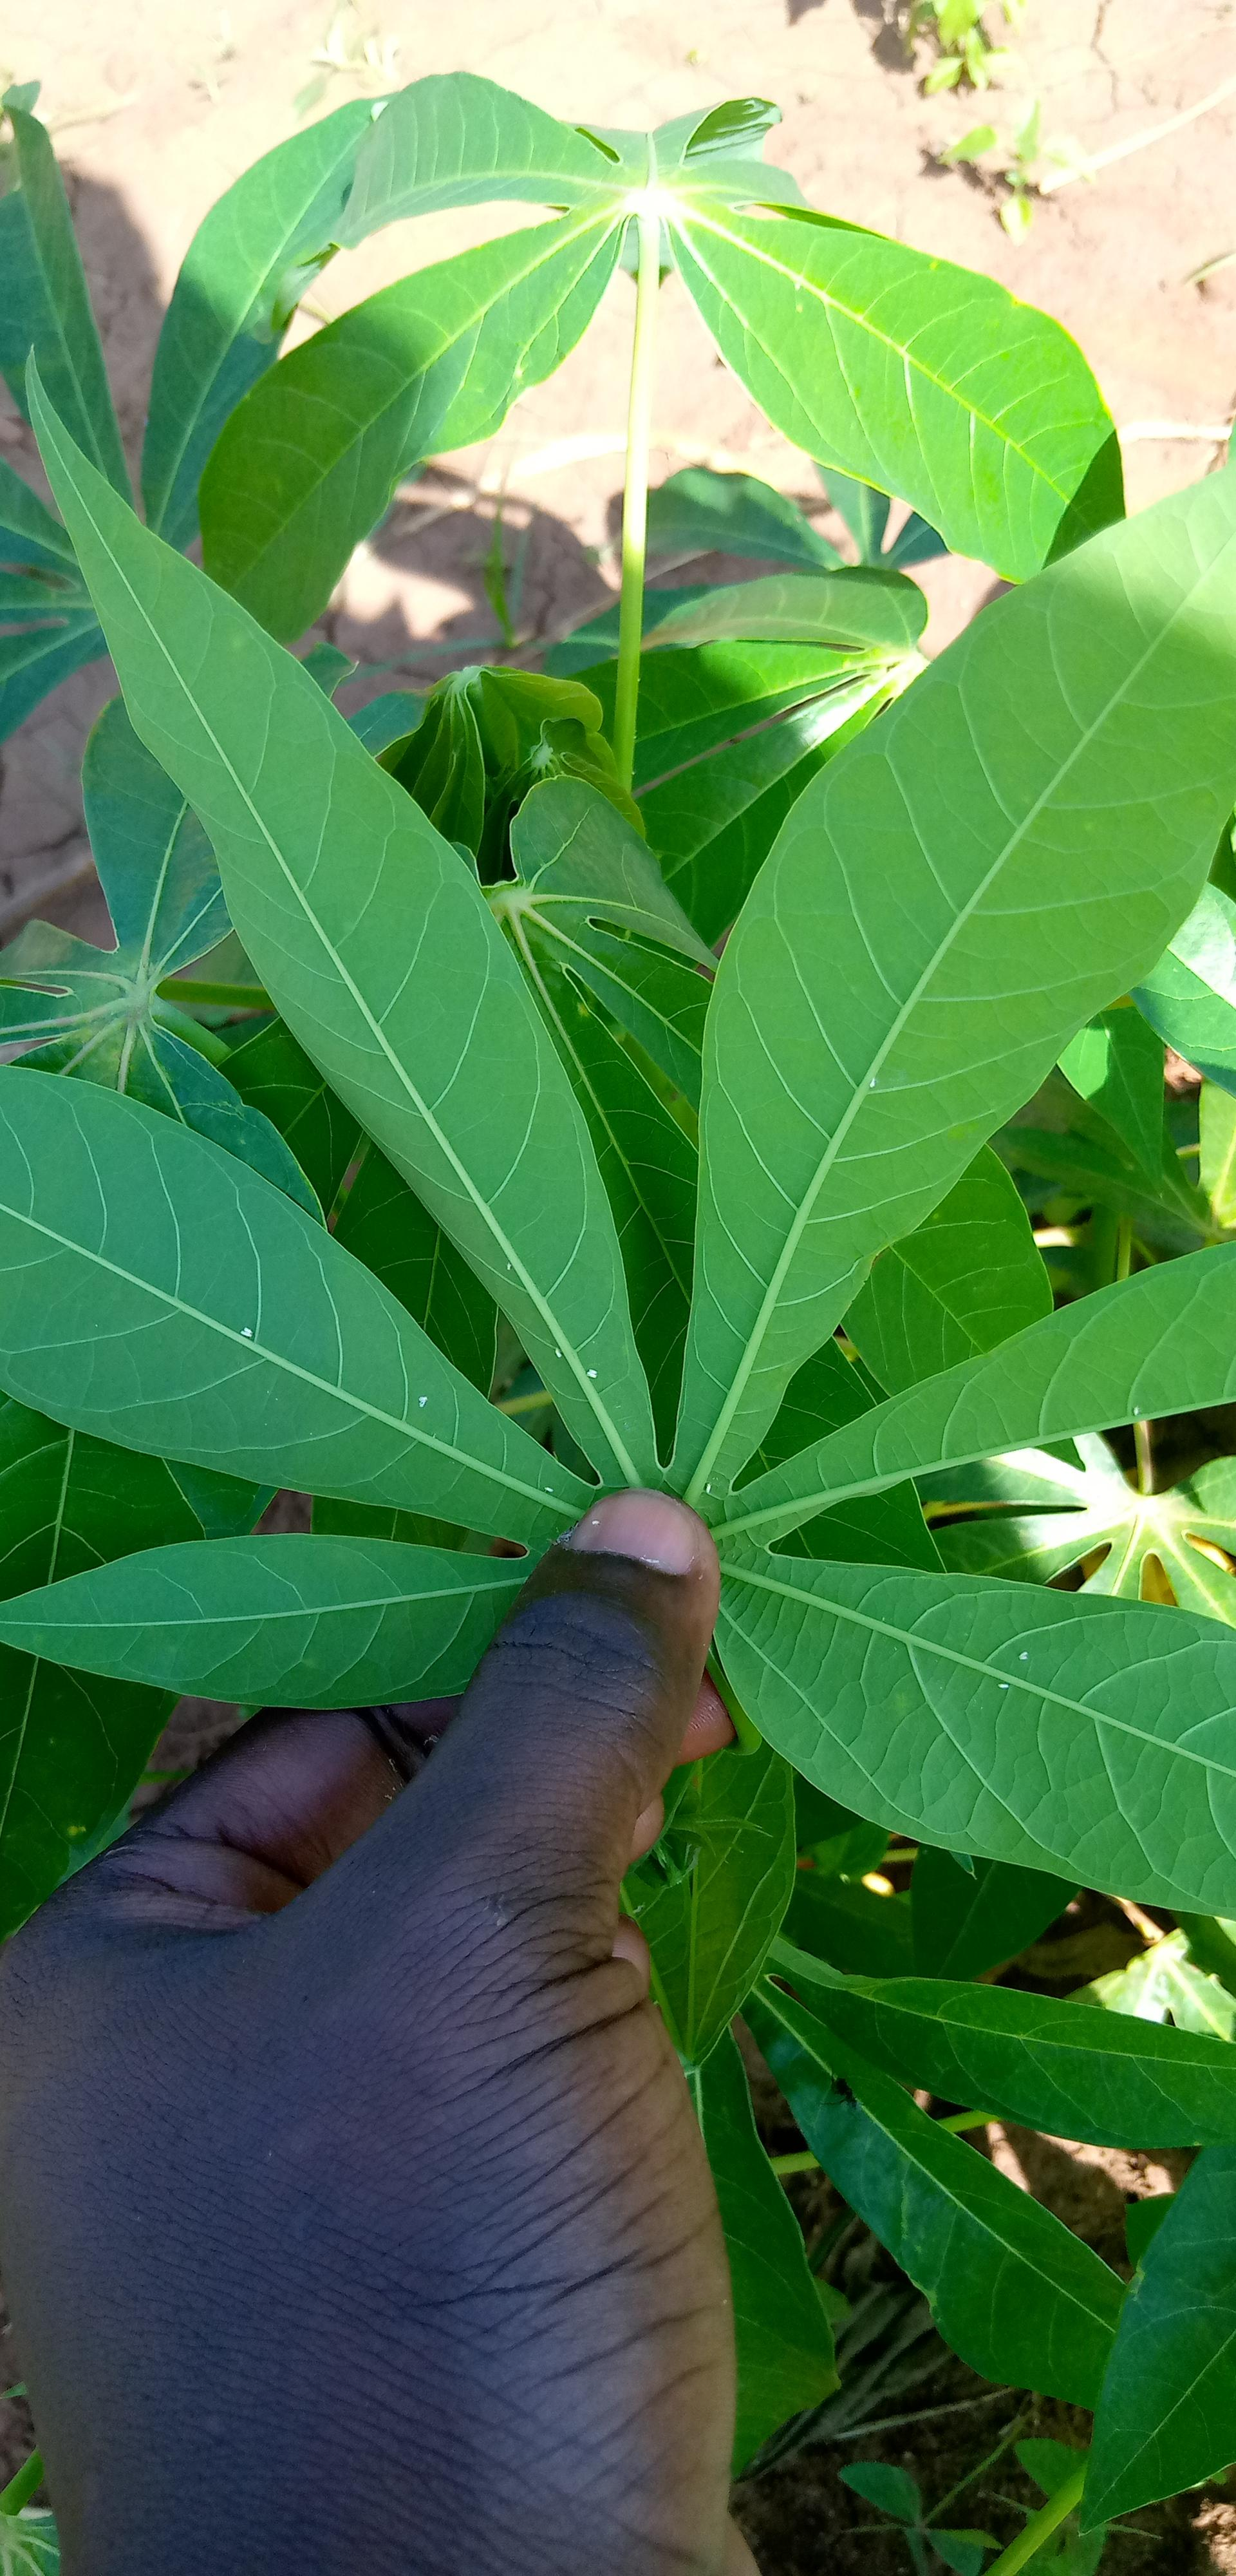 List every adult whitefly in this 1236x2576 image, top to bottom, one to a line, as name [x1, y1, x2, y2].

whitefly [868, 1075, 877, 1090]
whitefly [505, 1261, 513, 1271]
whitefly [242, 1325, 253, 1333]
whitefly [240, 1330, 254, 1340]
whitefly [553, 1347, 563, 1359]
whitefly [588, 1367, 599, 1375]
whitefly [586, 1372, 595, 1381]
whitefly [417, 1393, 429, 1409]
whitefly [1131, 1403, 1140, 1417]
whitefly [704, 1482, 714, 1495]
whitefly [543, 1485, 554, 1495]
whitefly [589, 1519, 600, 1526]
whitefly [1014, 1651, 1034, 1662]
whitefly [996, 1681, 1009, 1691]